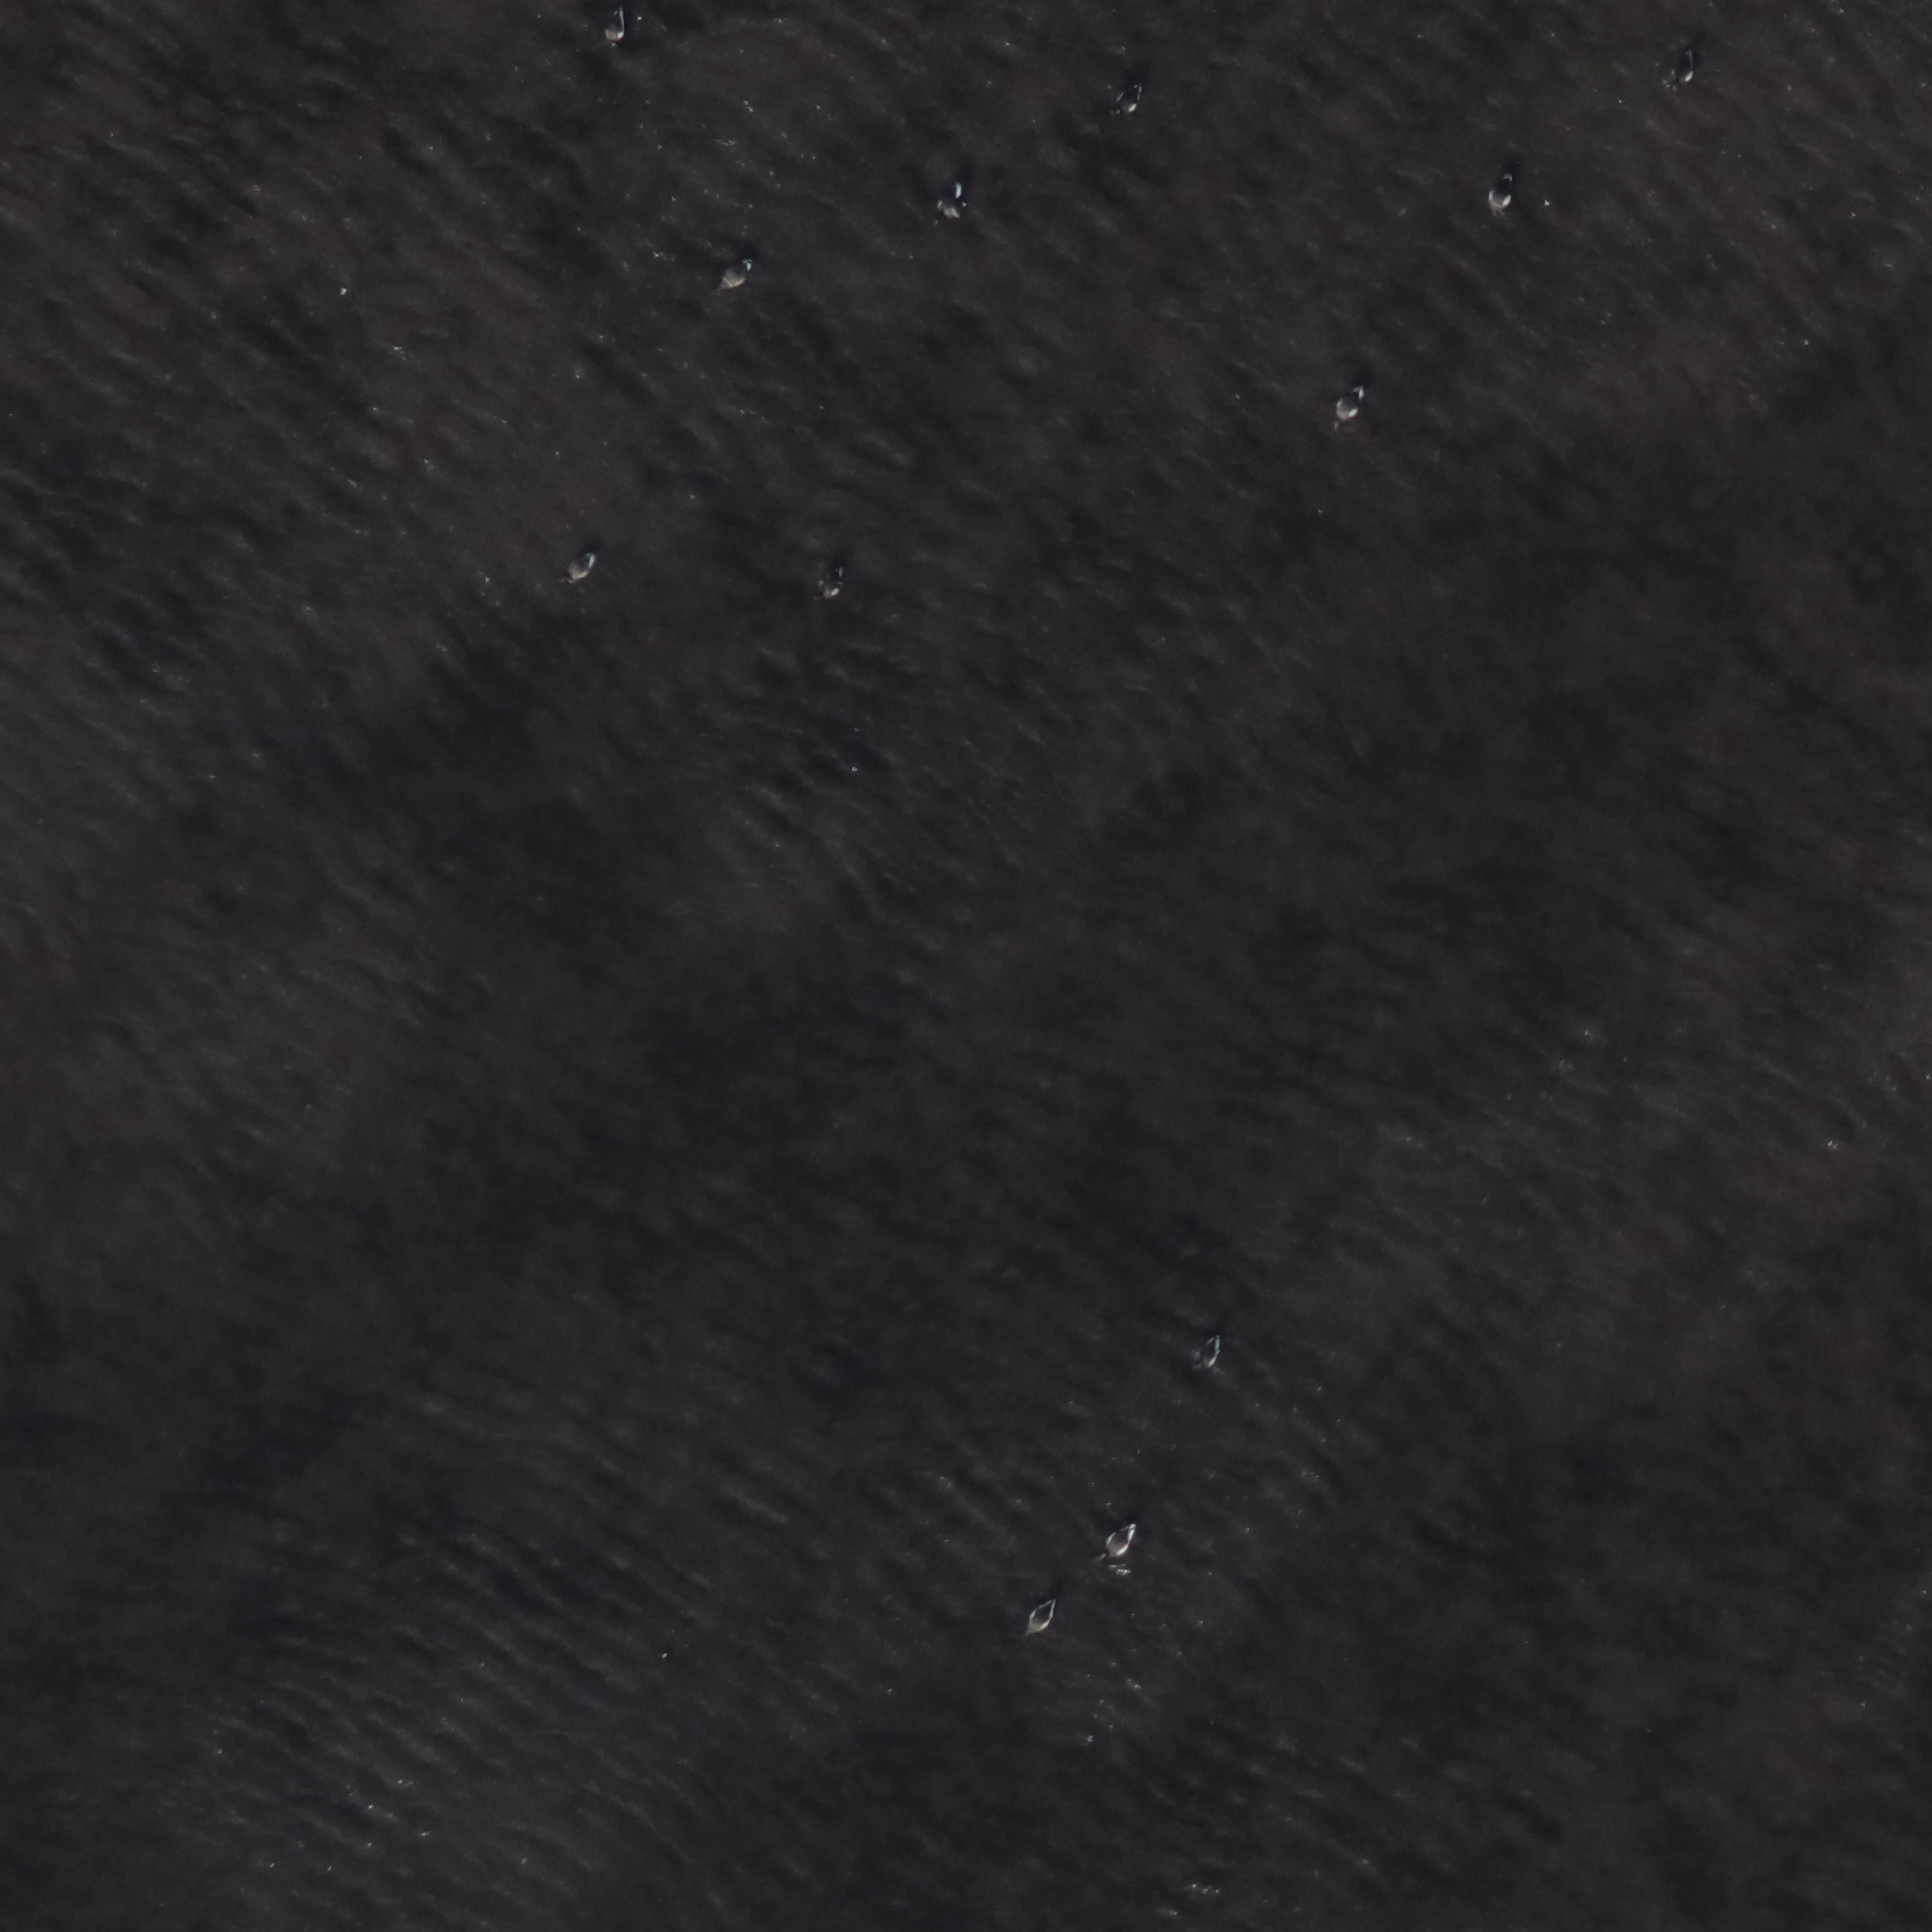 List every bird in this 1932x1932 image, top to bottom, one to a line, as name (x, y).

brant (1689, 72)
brant (1501, 196)
brant (956, 207)
brant (733, 273)
brant (1351, 403)
brant (579, 570)
brant (824, 582)
brant (1206, 1354)
brant (1118, 1545)
brant (1040, 1617)